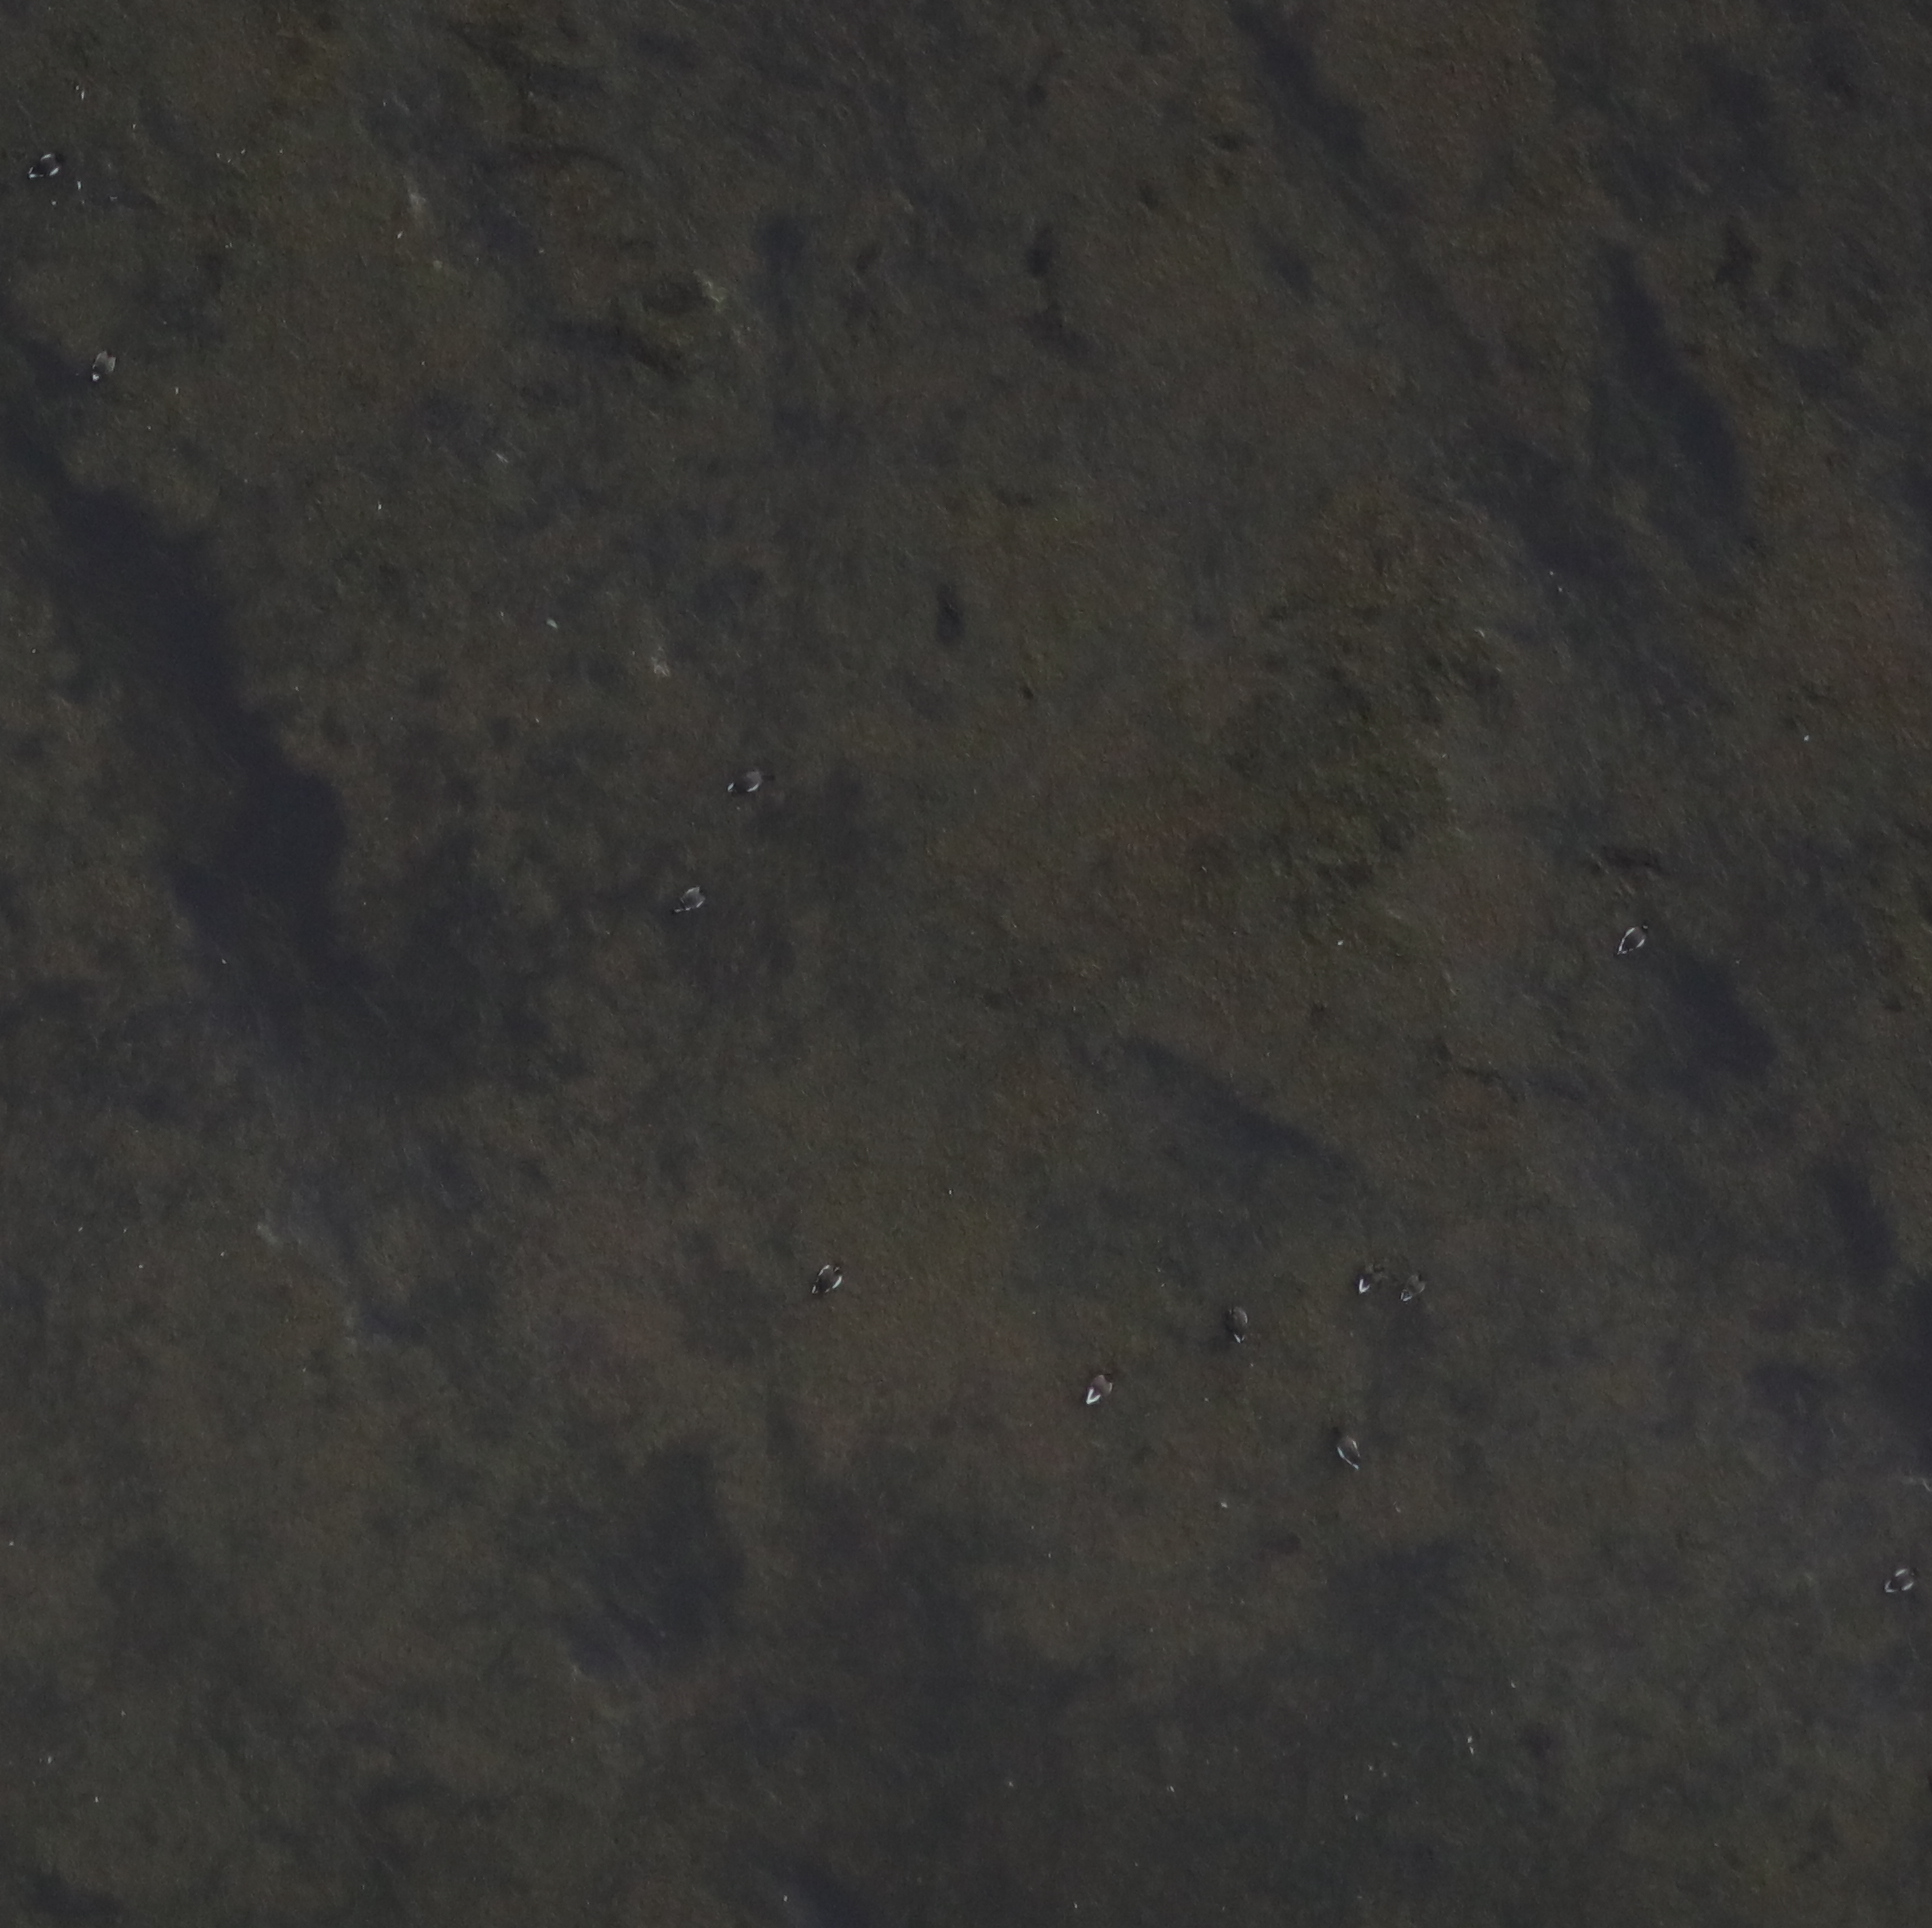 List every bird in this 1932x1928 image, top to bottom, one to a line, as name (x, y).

brant (47, 164)
brant (104, 364)
brant (749, 783)
brant (689, 899)
brant (1632, 938)
brant (1370, 1275)
brant (829, 1278)
brant (1411, 1284)
brant (1236, 1322)
brant (1100, 1386)
brant (1348, 1449)
brant (1901, 1579)